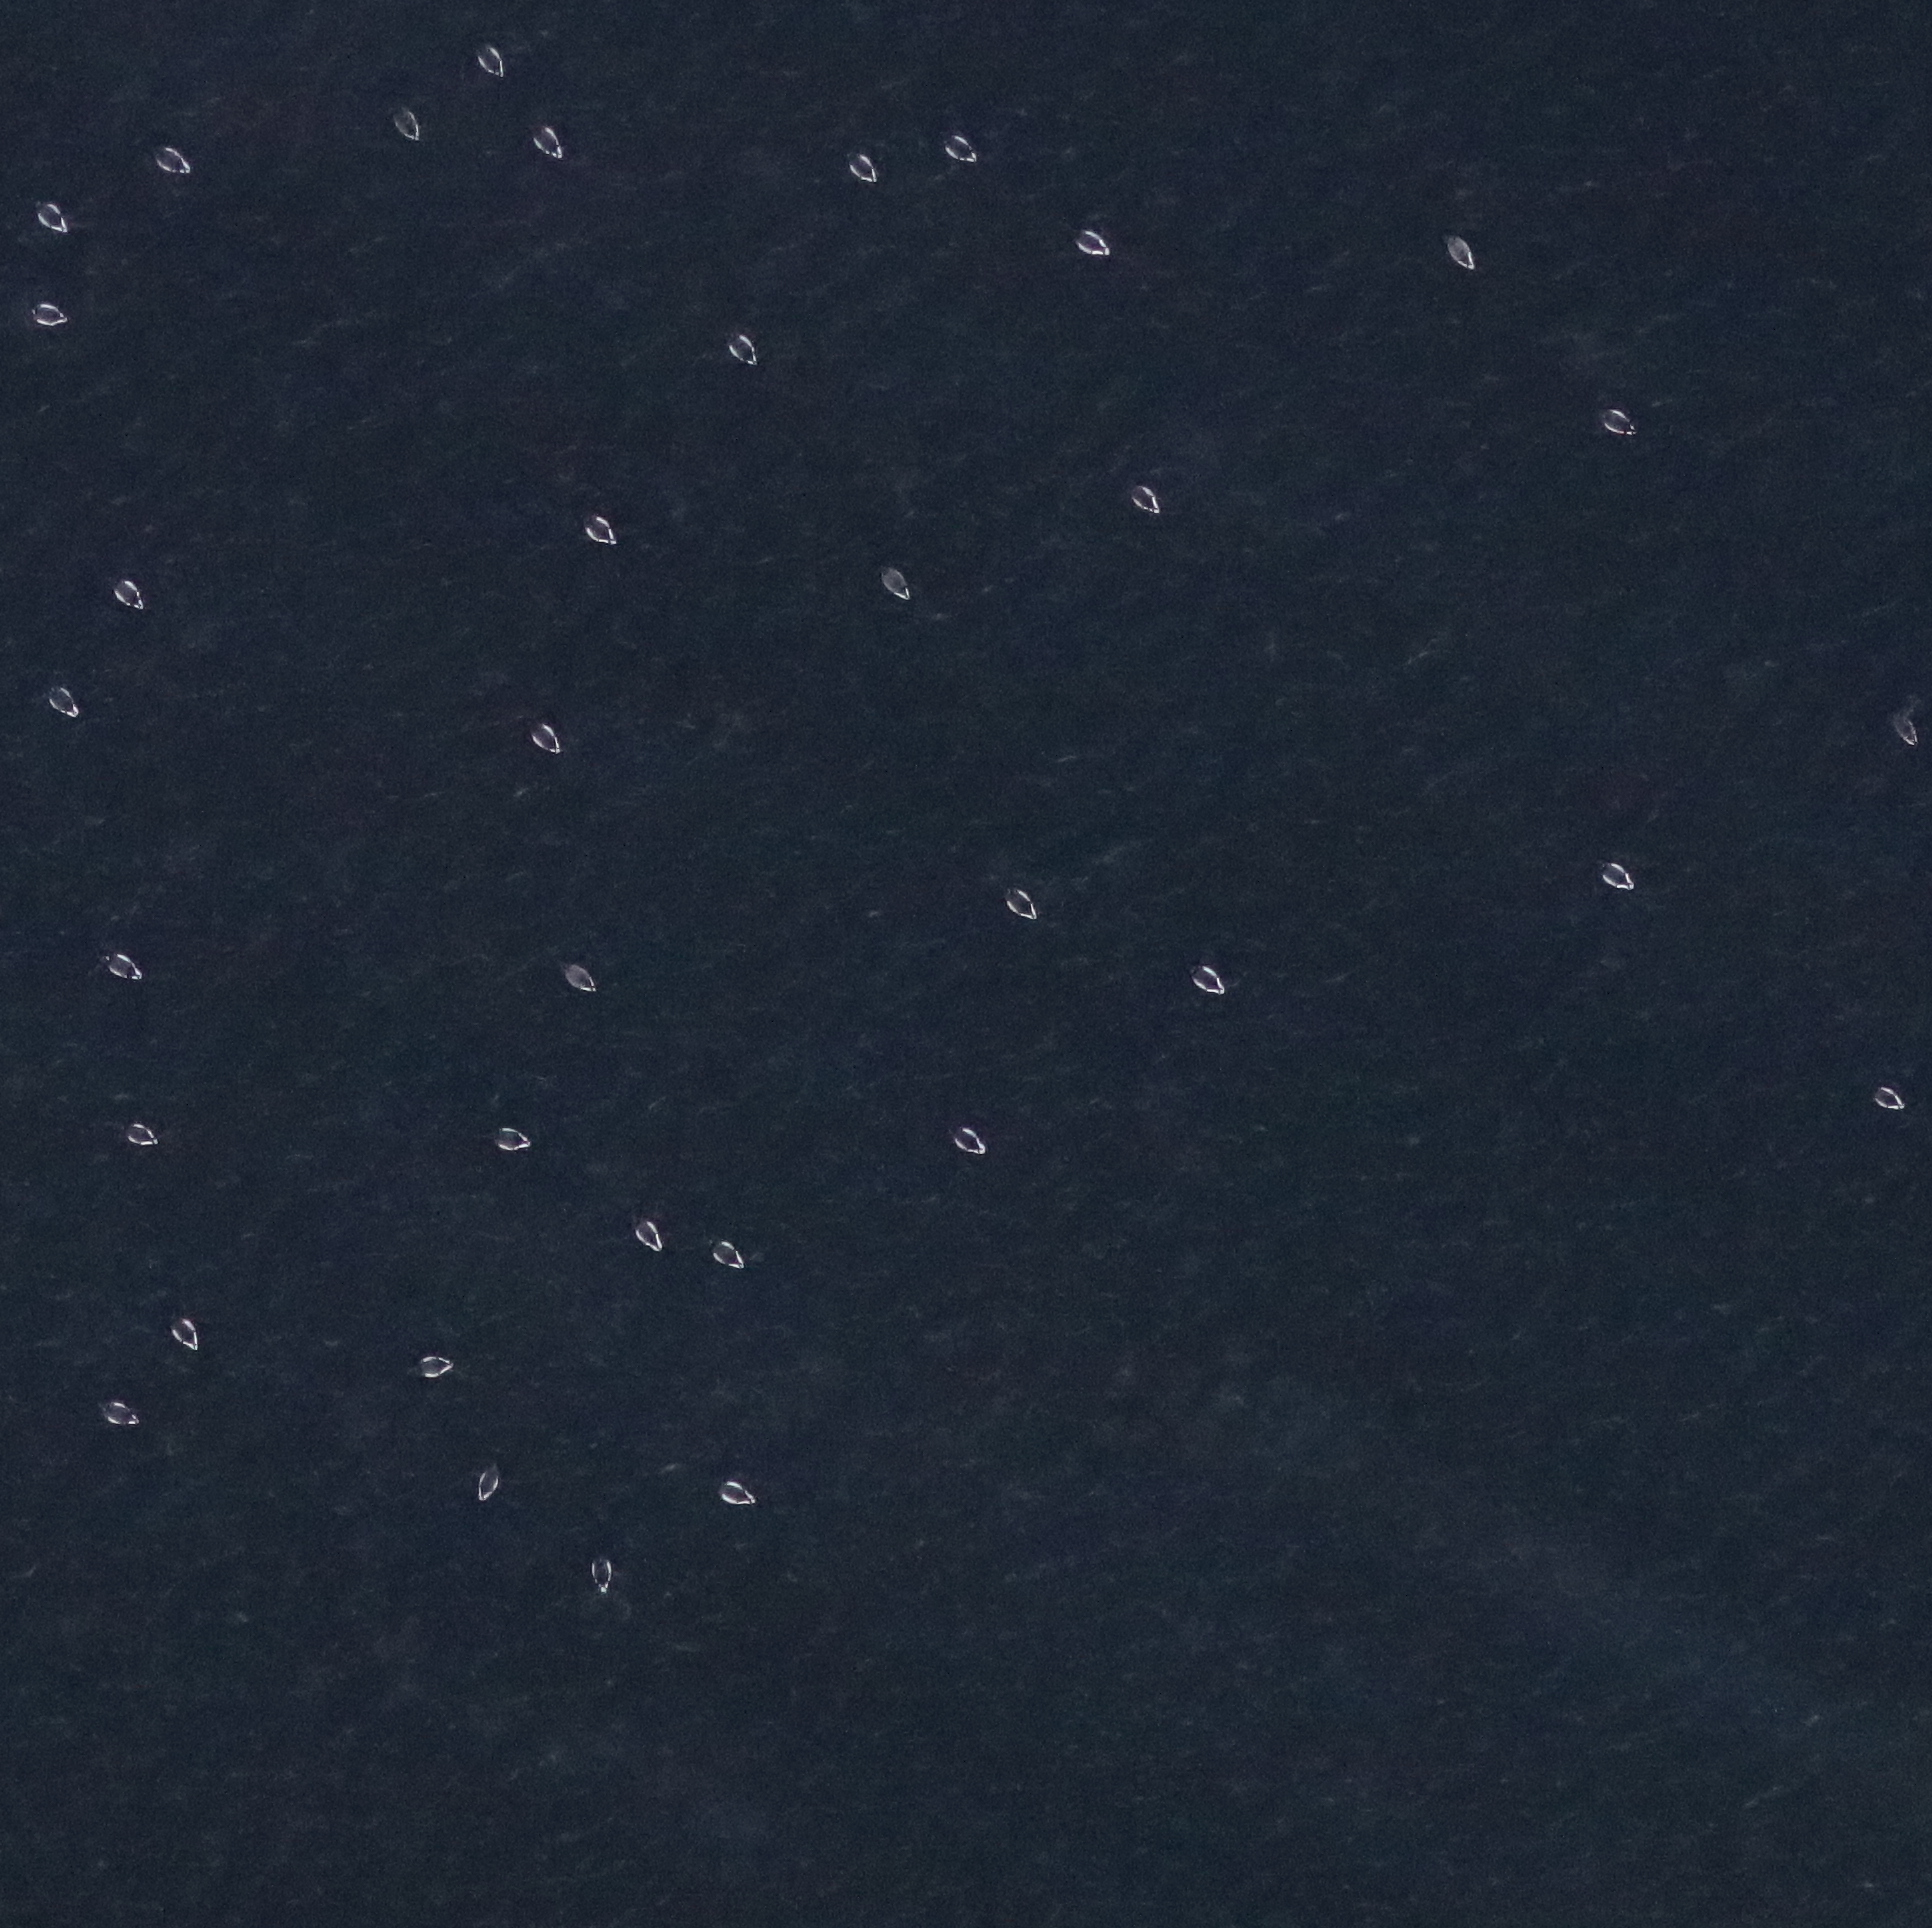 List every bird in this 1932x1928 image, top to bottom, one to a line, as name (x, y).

brant (490, 58)
brant (404, 122)
brant (548, 141)
brant (959, 150)
brant (171, 160)
brant (861, 167)
brant (52, 216)
brant (1091, 242)
brant (1459, 250)
brant (48, 315)
brant (741, 349)
brant (1616, 421)
brant (1143, 500)
brant (599, 529)
brant (892, 579)
brant (128, 593)
brant (61, 700)
brant (1903, 724)
brant (545, 738)
brant (1614, 875)
brant (1021, 904)
brant (121, 966)
brant (577, 976)
brant (1206, 978)
brant (1885, 1097)
brant (138, 1133)
brant (508, 1138)
brant (966, 1139)
brant (647, 1231)
brant (728, 1253)
brant (184, 1332)
brant (432, 1366)
brant (117, 1413)
brant (491, 1481)
brant (736, 1493)
brant (603, 1572)